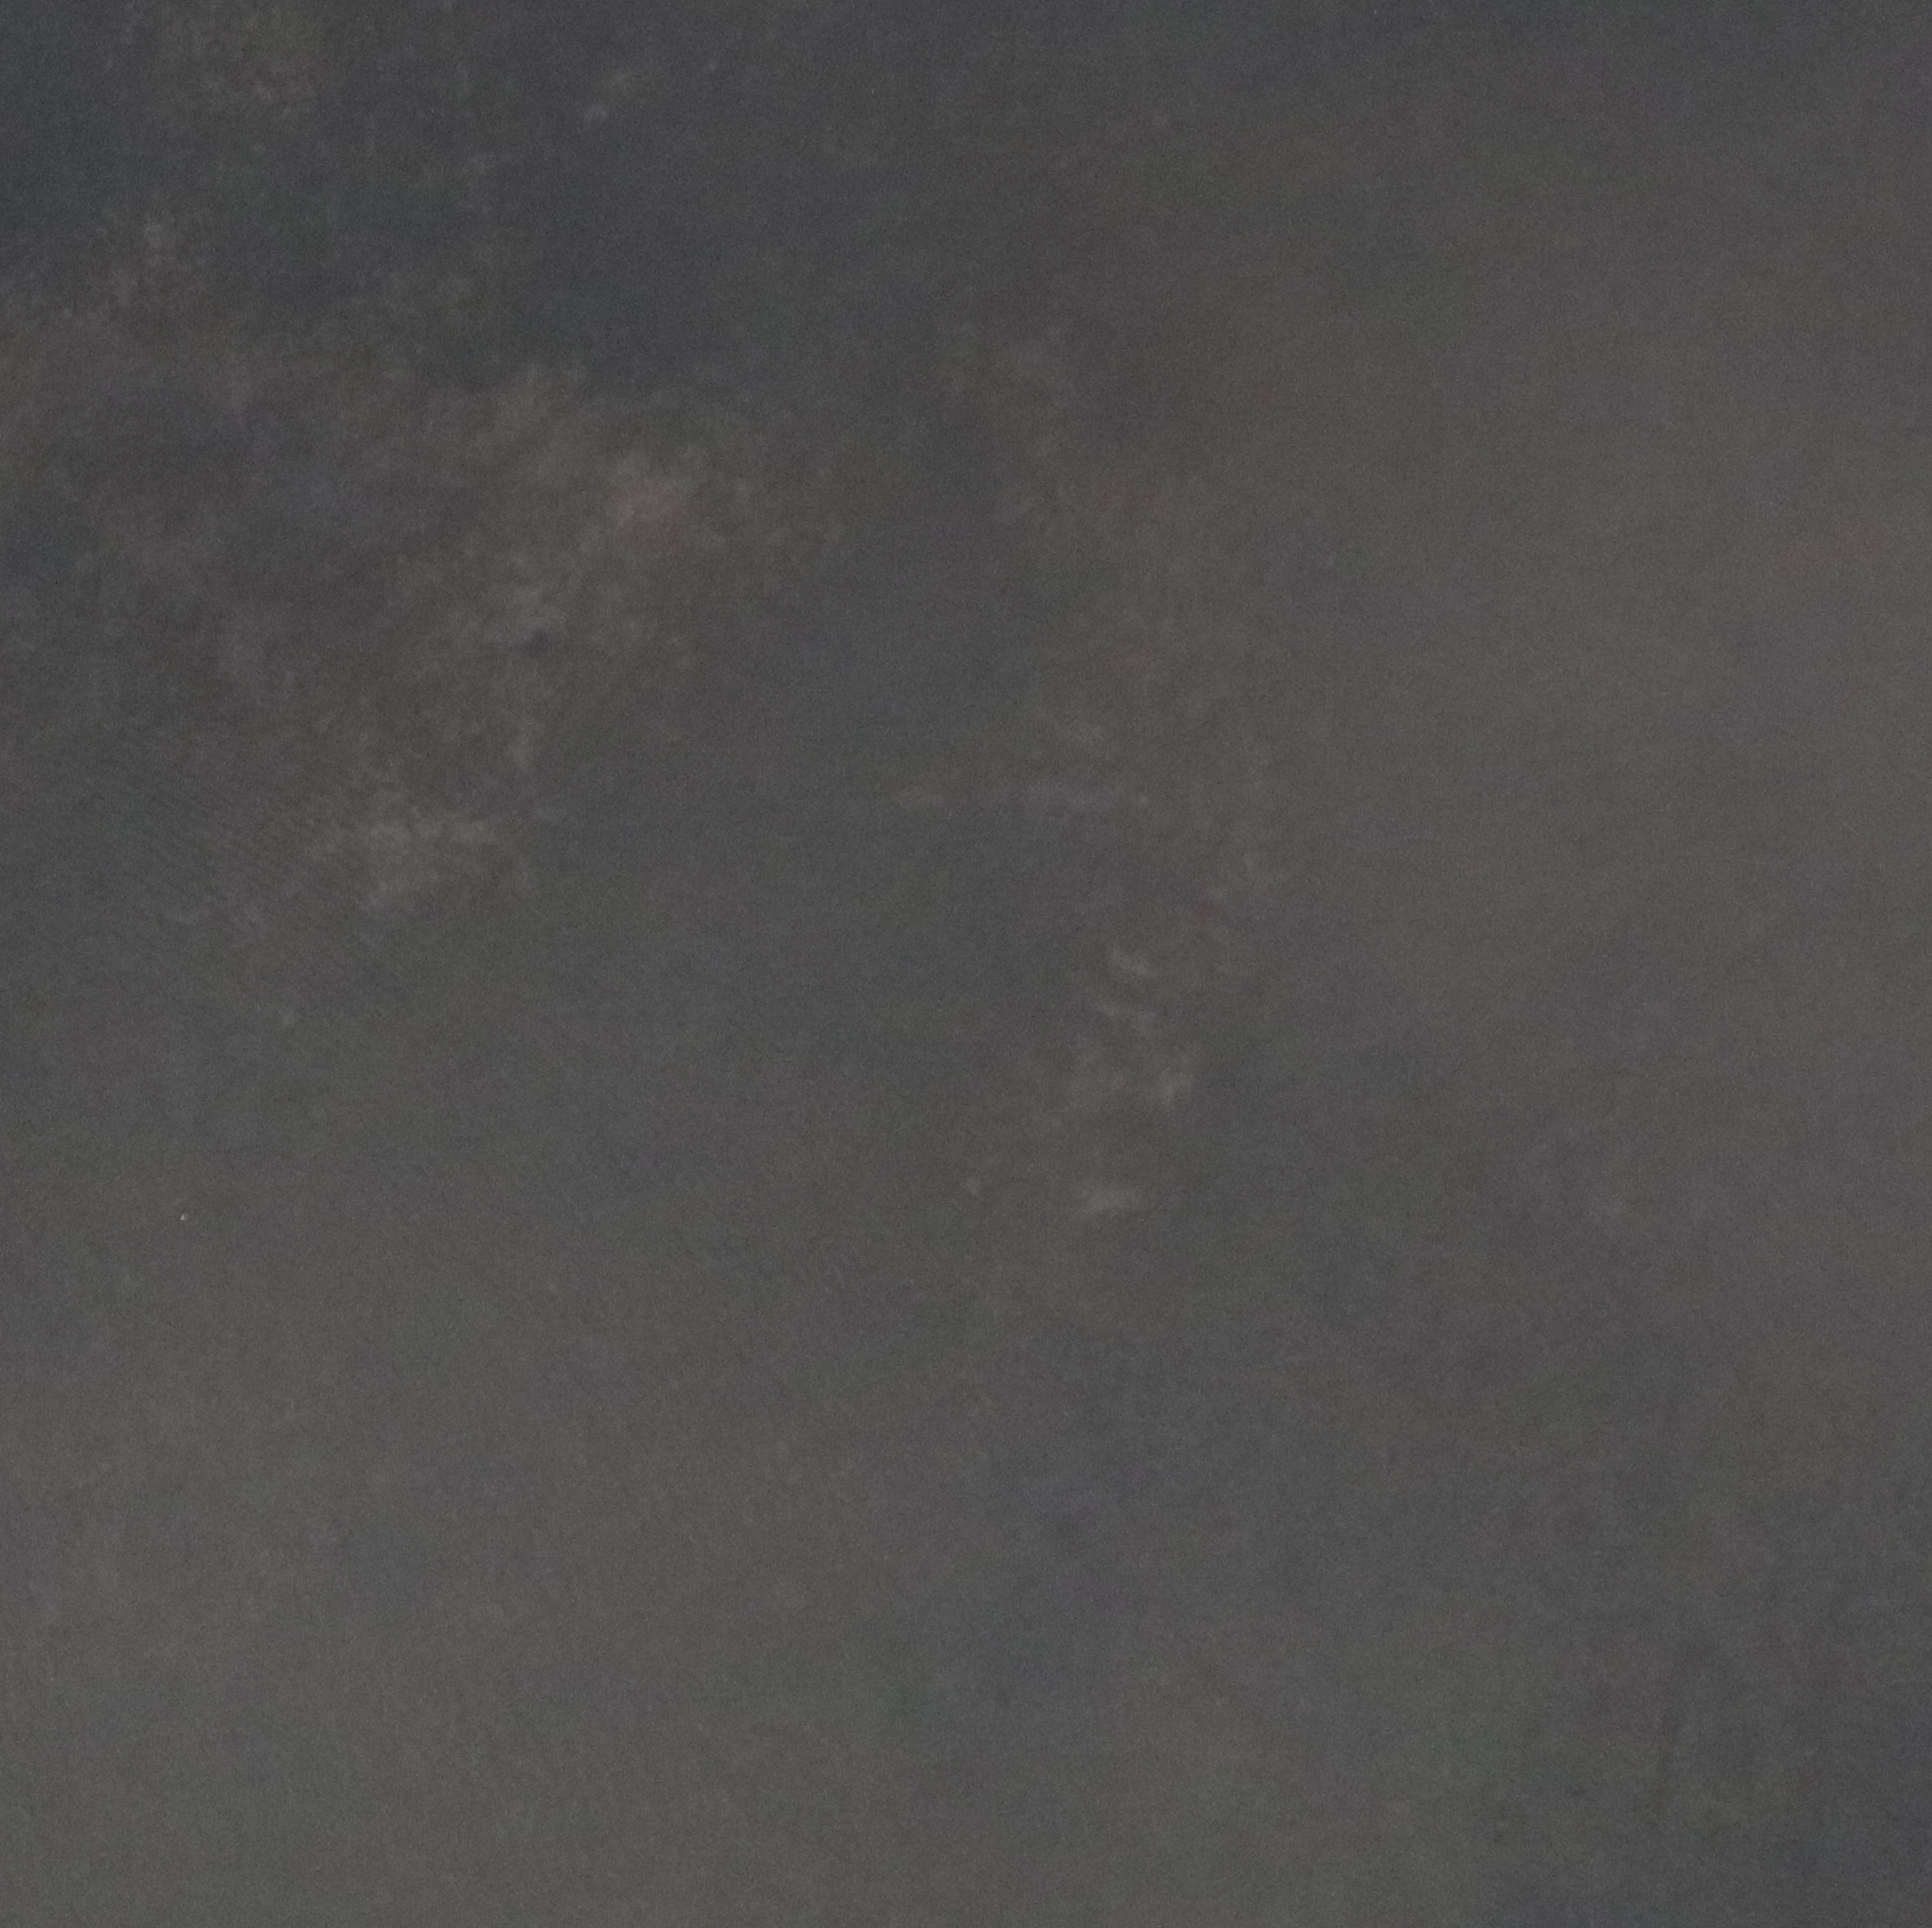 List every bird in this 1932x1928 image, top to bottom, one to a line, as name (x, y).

None